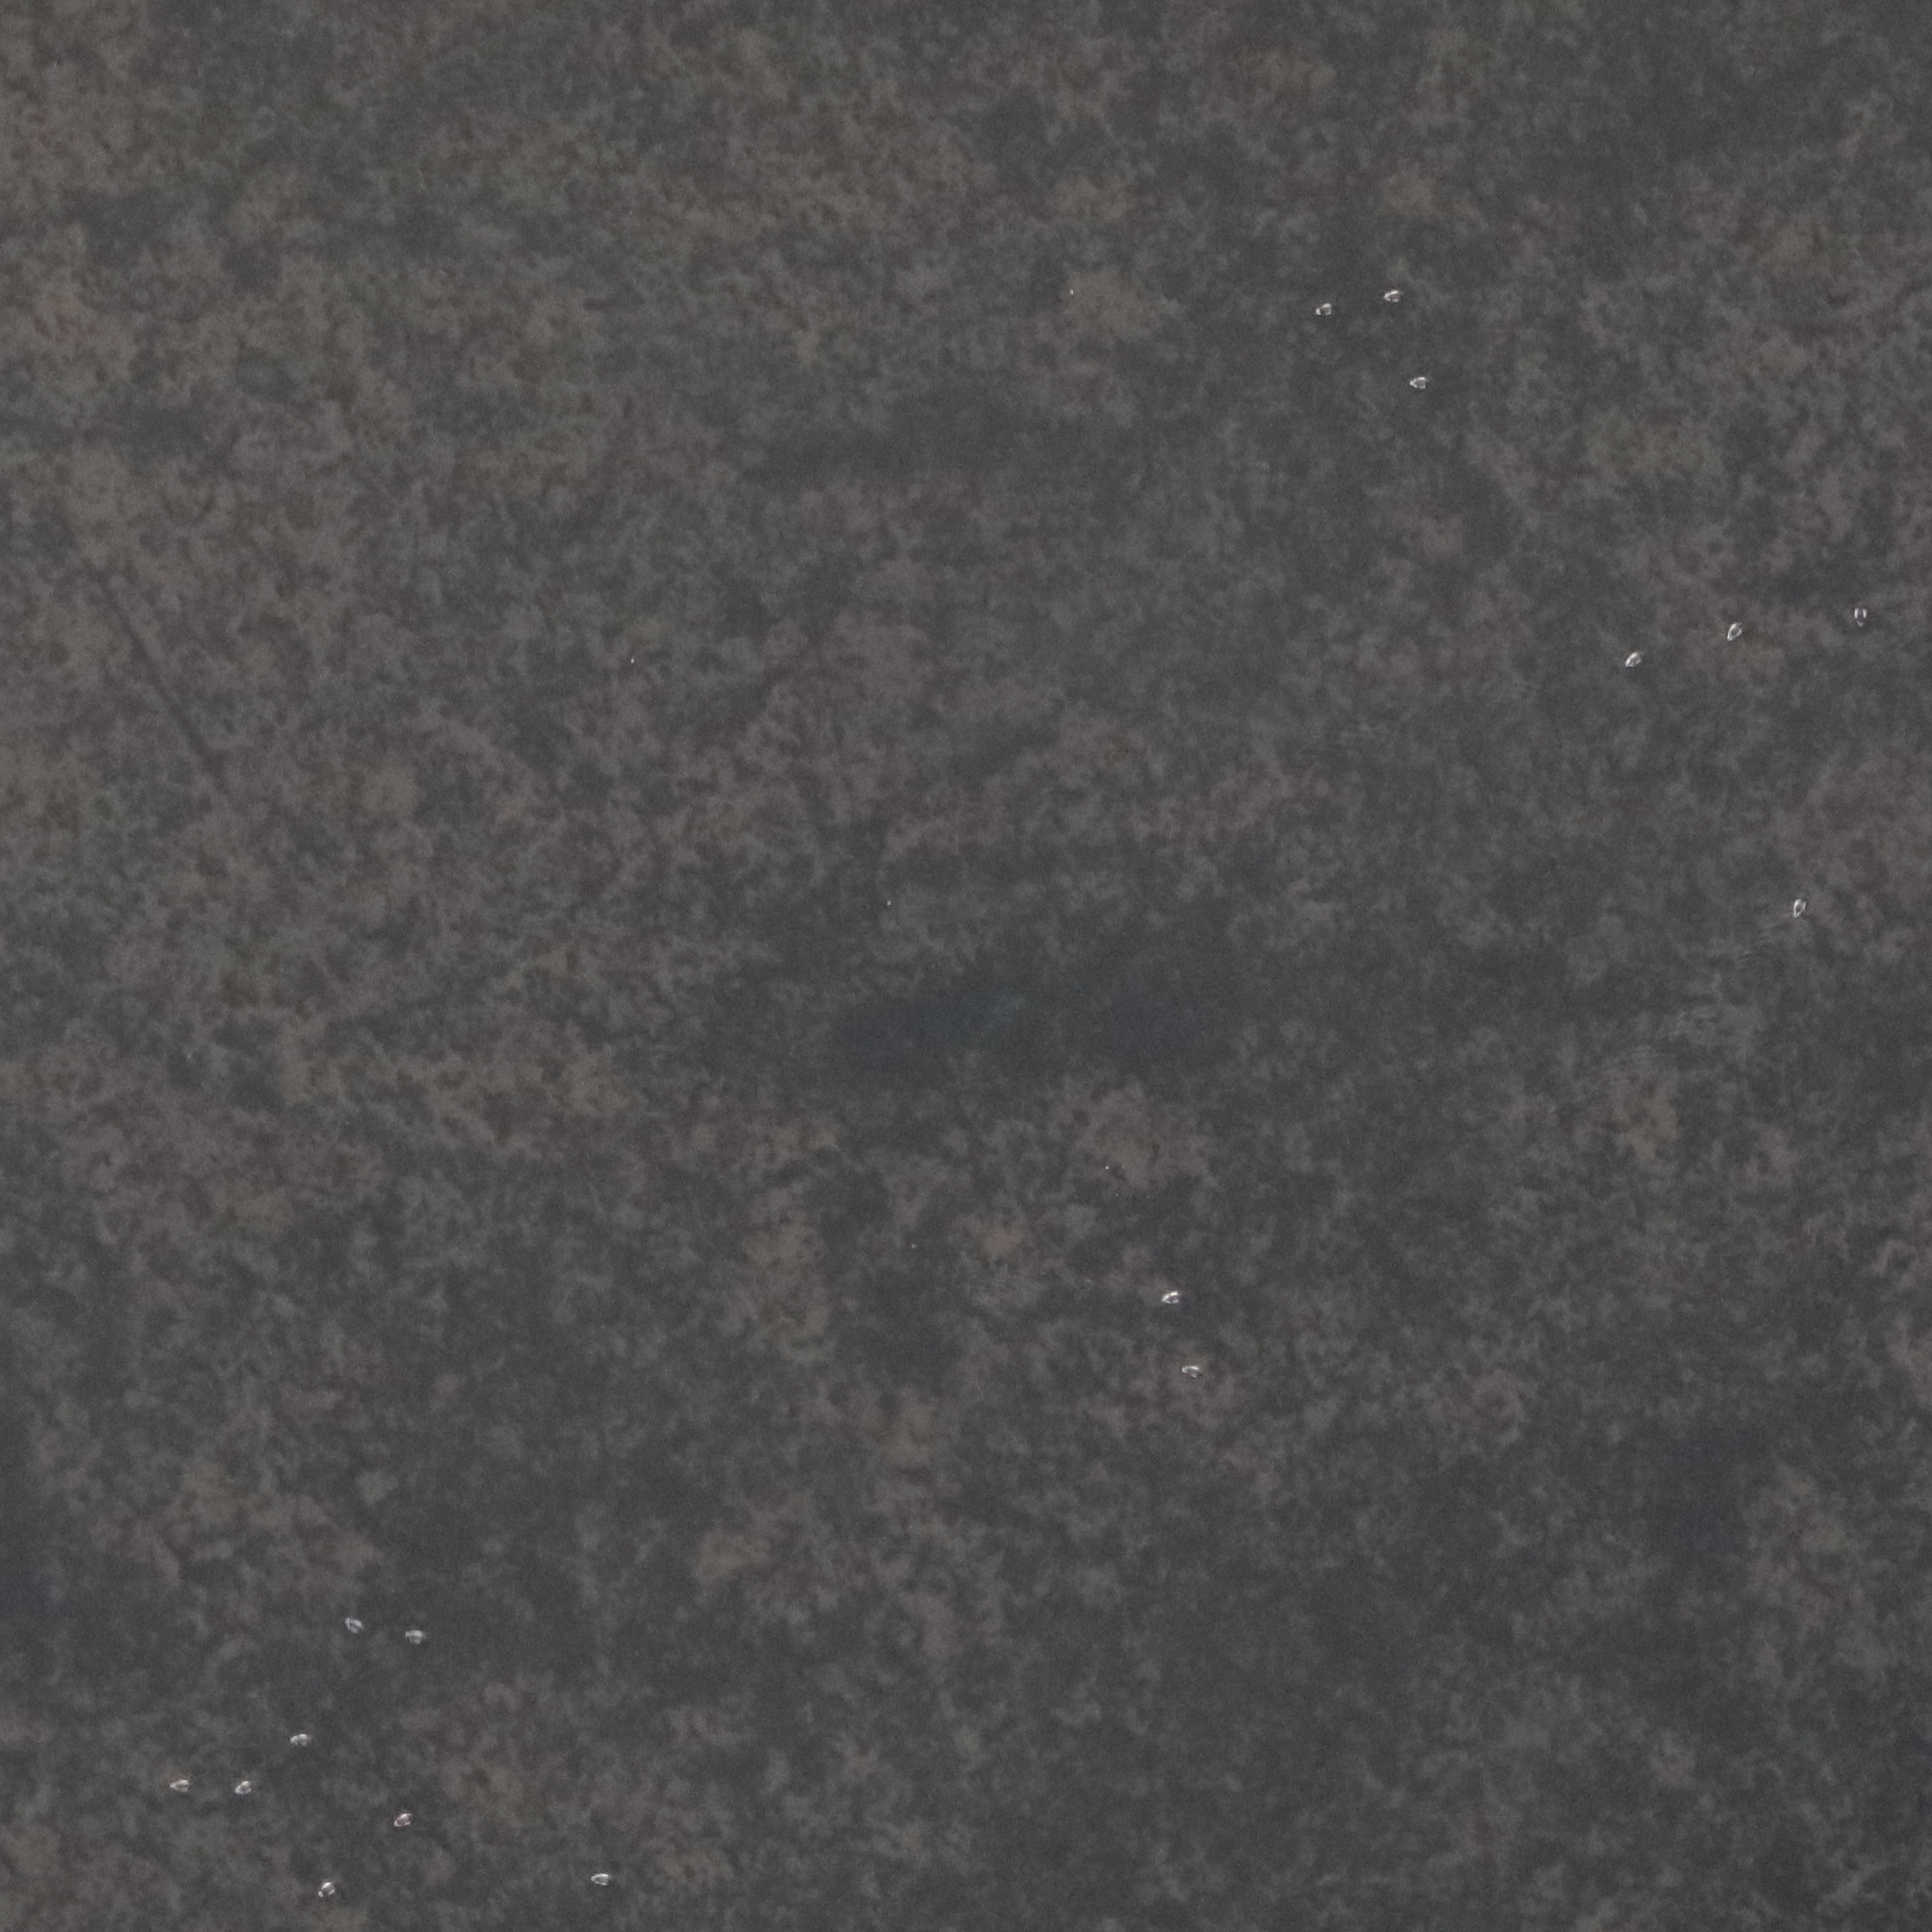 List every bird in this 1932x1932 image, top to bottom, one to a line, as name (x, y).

brant (1391, 294)
brant (1328, 309)
brant (1417, 379)
brant (1858, 613)
brant (1732, 632)
brant (1630, 660)
brant (1801, 909)
brant (1173, 1293)
brant (1192, 1371)
brant (354, 1626)
brant (418, 1635)
brant (306, 1739)
brant (250, 1785)
brant (177, 1787)
brant (402, 1825)
brant (605, 1879)
brant (338, 1890)